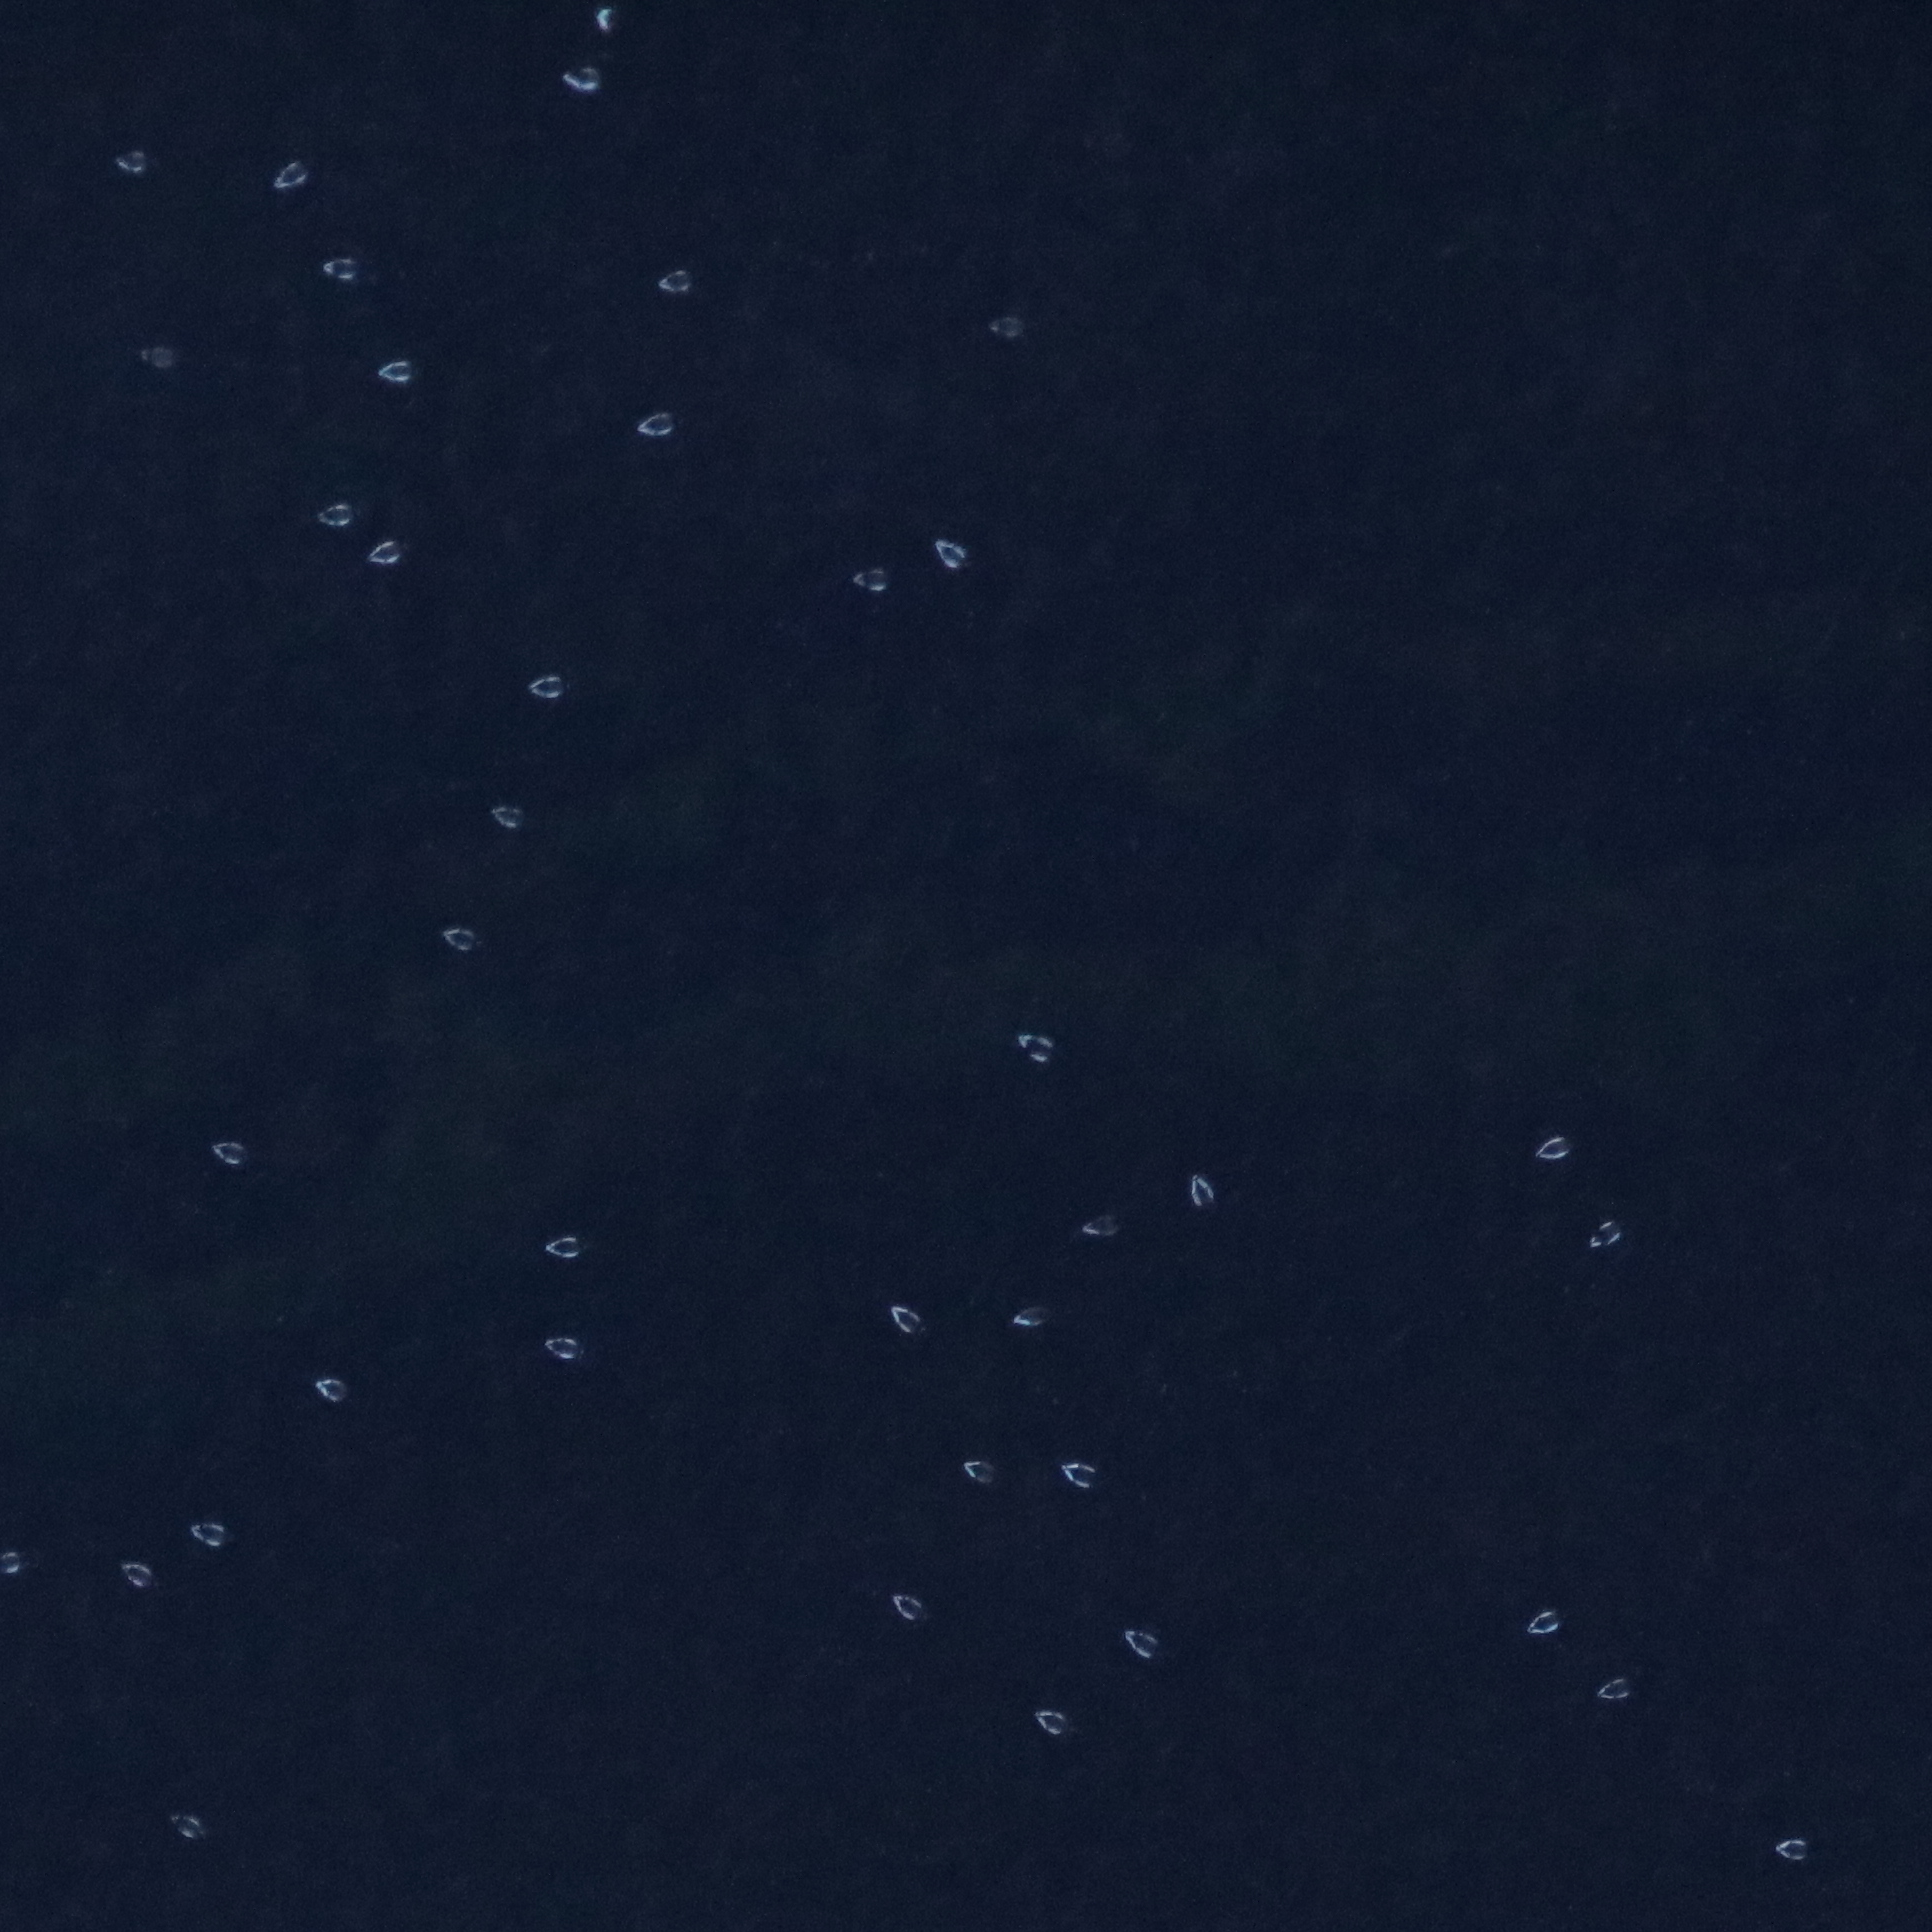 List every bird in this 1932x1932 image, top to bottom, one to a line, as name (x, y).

brant (610, 18)
brant (582, 78)
brant (137, 160)
brant (289, 173)
brant (342, 267)
brant (679, 281)
brant (1009, 326)
brant (160, 356)
brant (397, 372)
brant (659, 424)
brant (339, 515)
brant (388, 551)
brant (949, 554)
brant (872, 578)
brant (552, 686)
brant (510, 817)
brant (460, 939)
brant (1038, 1048)
brant (1555, 1150)
brant (235, 1154)
brant (1205, 1193)
brant (1101, 1225)
brant (1606, 1232)
brant (566, 1247)
brant (1034, 1315)
brant (905, 1319)
brant (564, 1346)
brant (334, 1387)
brant (984, 1472)
brant (1082, 1476)
brant (212, 1533)
brant (7, 1563)
brant (137, 1573)
brant (909, 1609)
brant (1547, 1622)
brant (1145, 1644)
brant (1618, 1688)
brant (1057, 1725)
brant (191, 1827)
brant (1795, 1851)